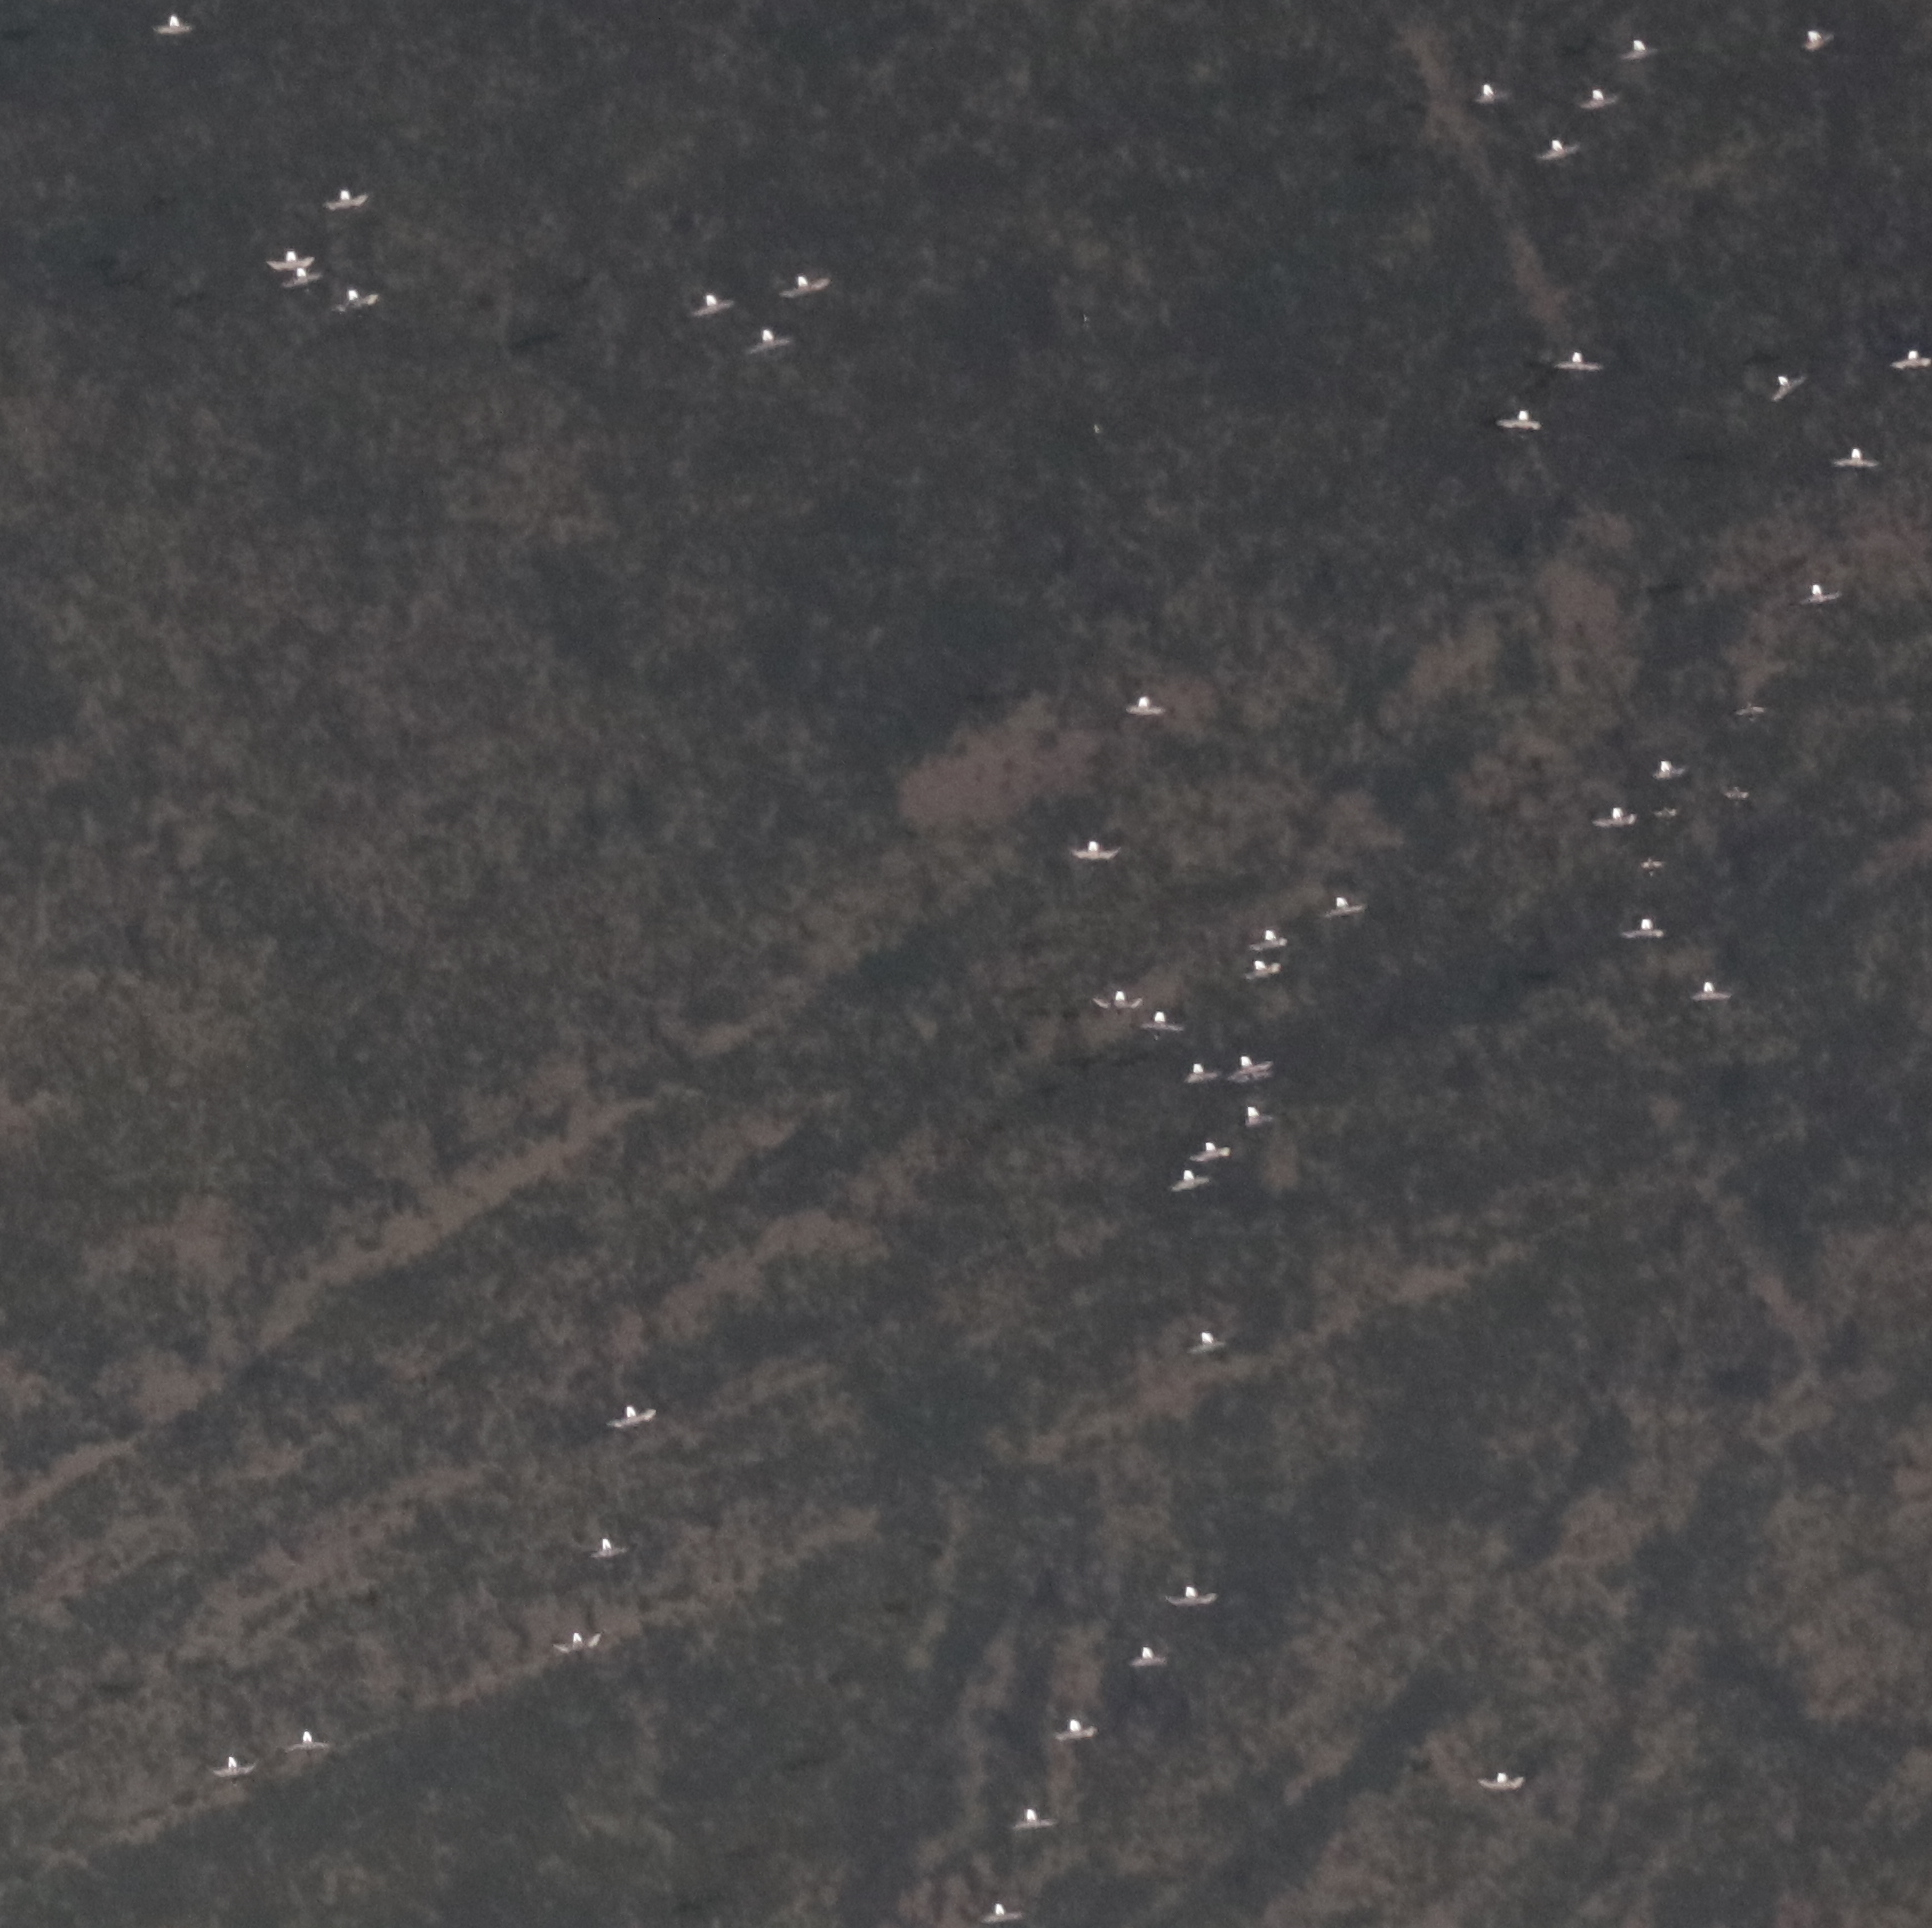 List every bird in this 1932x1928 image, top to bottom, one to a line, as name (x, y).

brant (179, 26)
brant (1817, 27)
brant (1645, 43)
brant (1487, 88)
brant (1600, 100)
brant (1561, 143)
brant (357, 193)
brant (295, 256)
brant (809, 287)
brant (319, 288)
brant (358, 305)
brant (712, 309)
brant (773, 340)
brant (1577, 355)
brant (1912, 369)
brant (1788, 389)
brant (1514, 425)
brant (1864, 464)
brant (1815, 596)
brant (1147, 711)
other bird (1756, 714)
brant (1664, 775)
other bird (1750, 803)
other bird (1678, 813)
brant (1616, 820)
brant (1092, 856)
other bird (1655, 867)
brant (1349, 903)
brant (1655, 925)
brant (1271, 941)
brant (1265, 971)
brant (1718, 1001)
brant (1120, 1004)
brant (1168, 1024)
brant (1252, 1054)
brant (1198, 1070)
brant (1246, 1075)
brant (1252, 1120)
brant (1207, 1144)
brant (1193, 1182)
brant (1201, 1347)
brant (638, 1420)
brant (603, 1561)
brant (1193, 1595)
brant (570, 1649)
brant (1148, 1652)
brant (1073, 1737)
brant (313, 1744)
brant (233, 1766)
brant (1504, 1778)
brant (1028, 1829)
brant (1001, 1915)